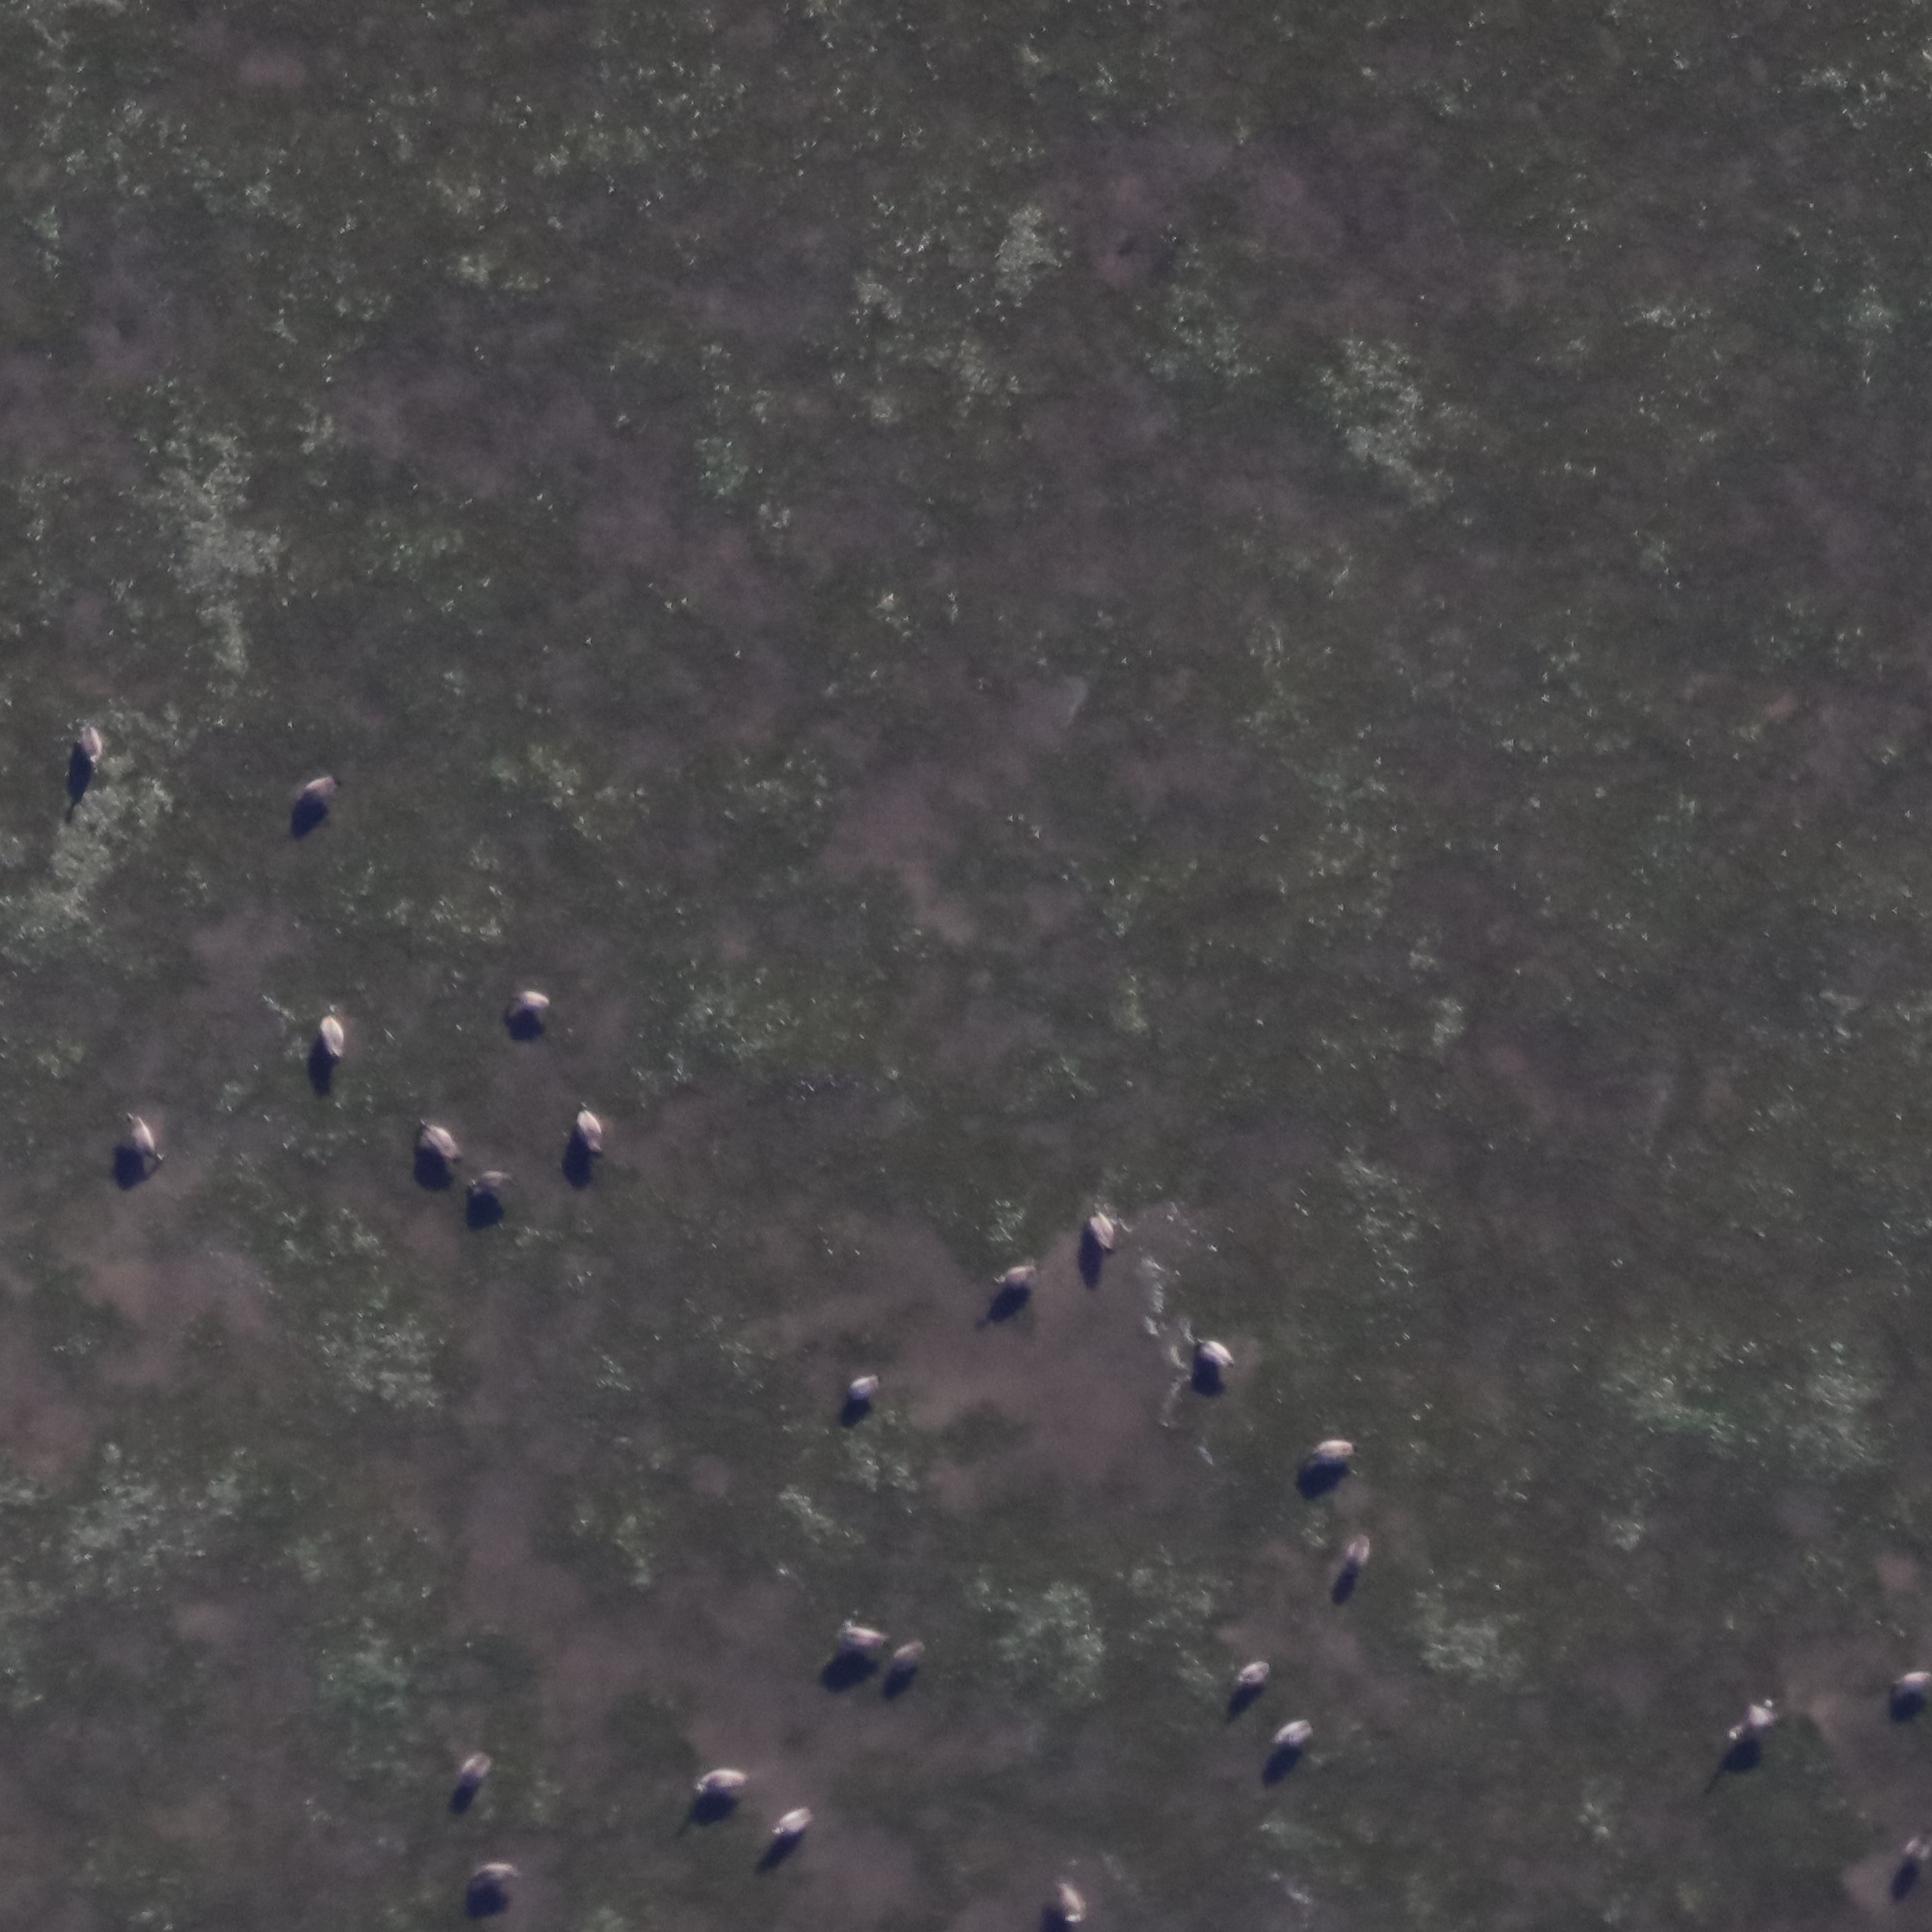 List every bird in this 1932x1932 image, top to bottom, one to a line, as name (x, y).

Canada goose (97, 752)
Canada goose (321, 790)
Canada goose (528, 999)
Canada goose (334, 1036)
Canada goose (588, 1131)
Canada goose (141, 1136)
Canada goose (442, 1141)
Canada goose (488, 1184)
Canada goose (1107, 1229)
Canada goose (1015, 1278)
Canada goose (1214, 1363)
Canada goose (873, 1394)
Canada goose (1344, 1456)
Canada goose (1352, 1555)
Canada goose (852, 1646)
Canada goose (908, 1659)
Canada goose (1246, 1674)
Canada goose (1911, 1683)
Canada goose (1758, 1718)
Canada goose (1303, 1745)
Canada goose (484, 1777)
Canada goose (721, 1781)
Canada goose (799, 1817)
Canada goose (1920, 1853)
Canada goose (483, 1880)
Canada goose (1075, 1906)